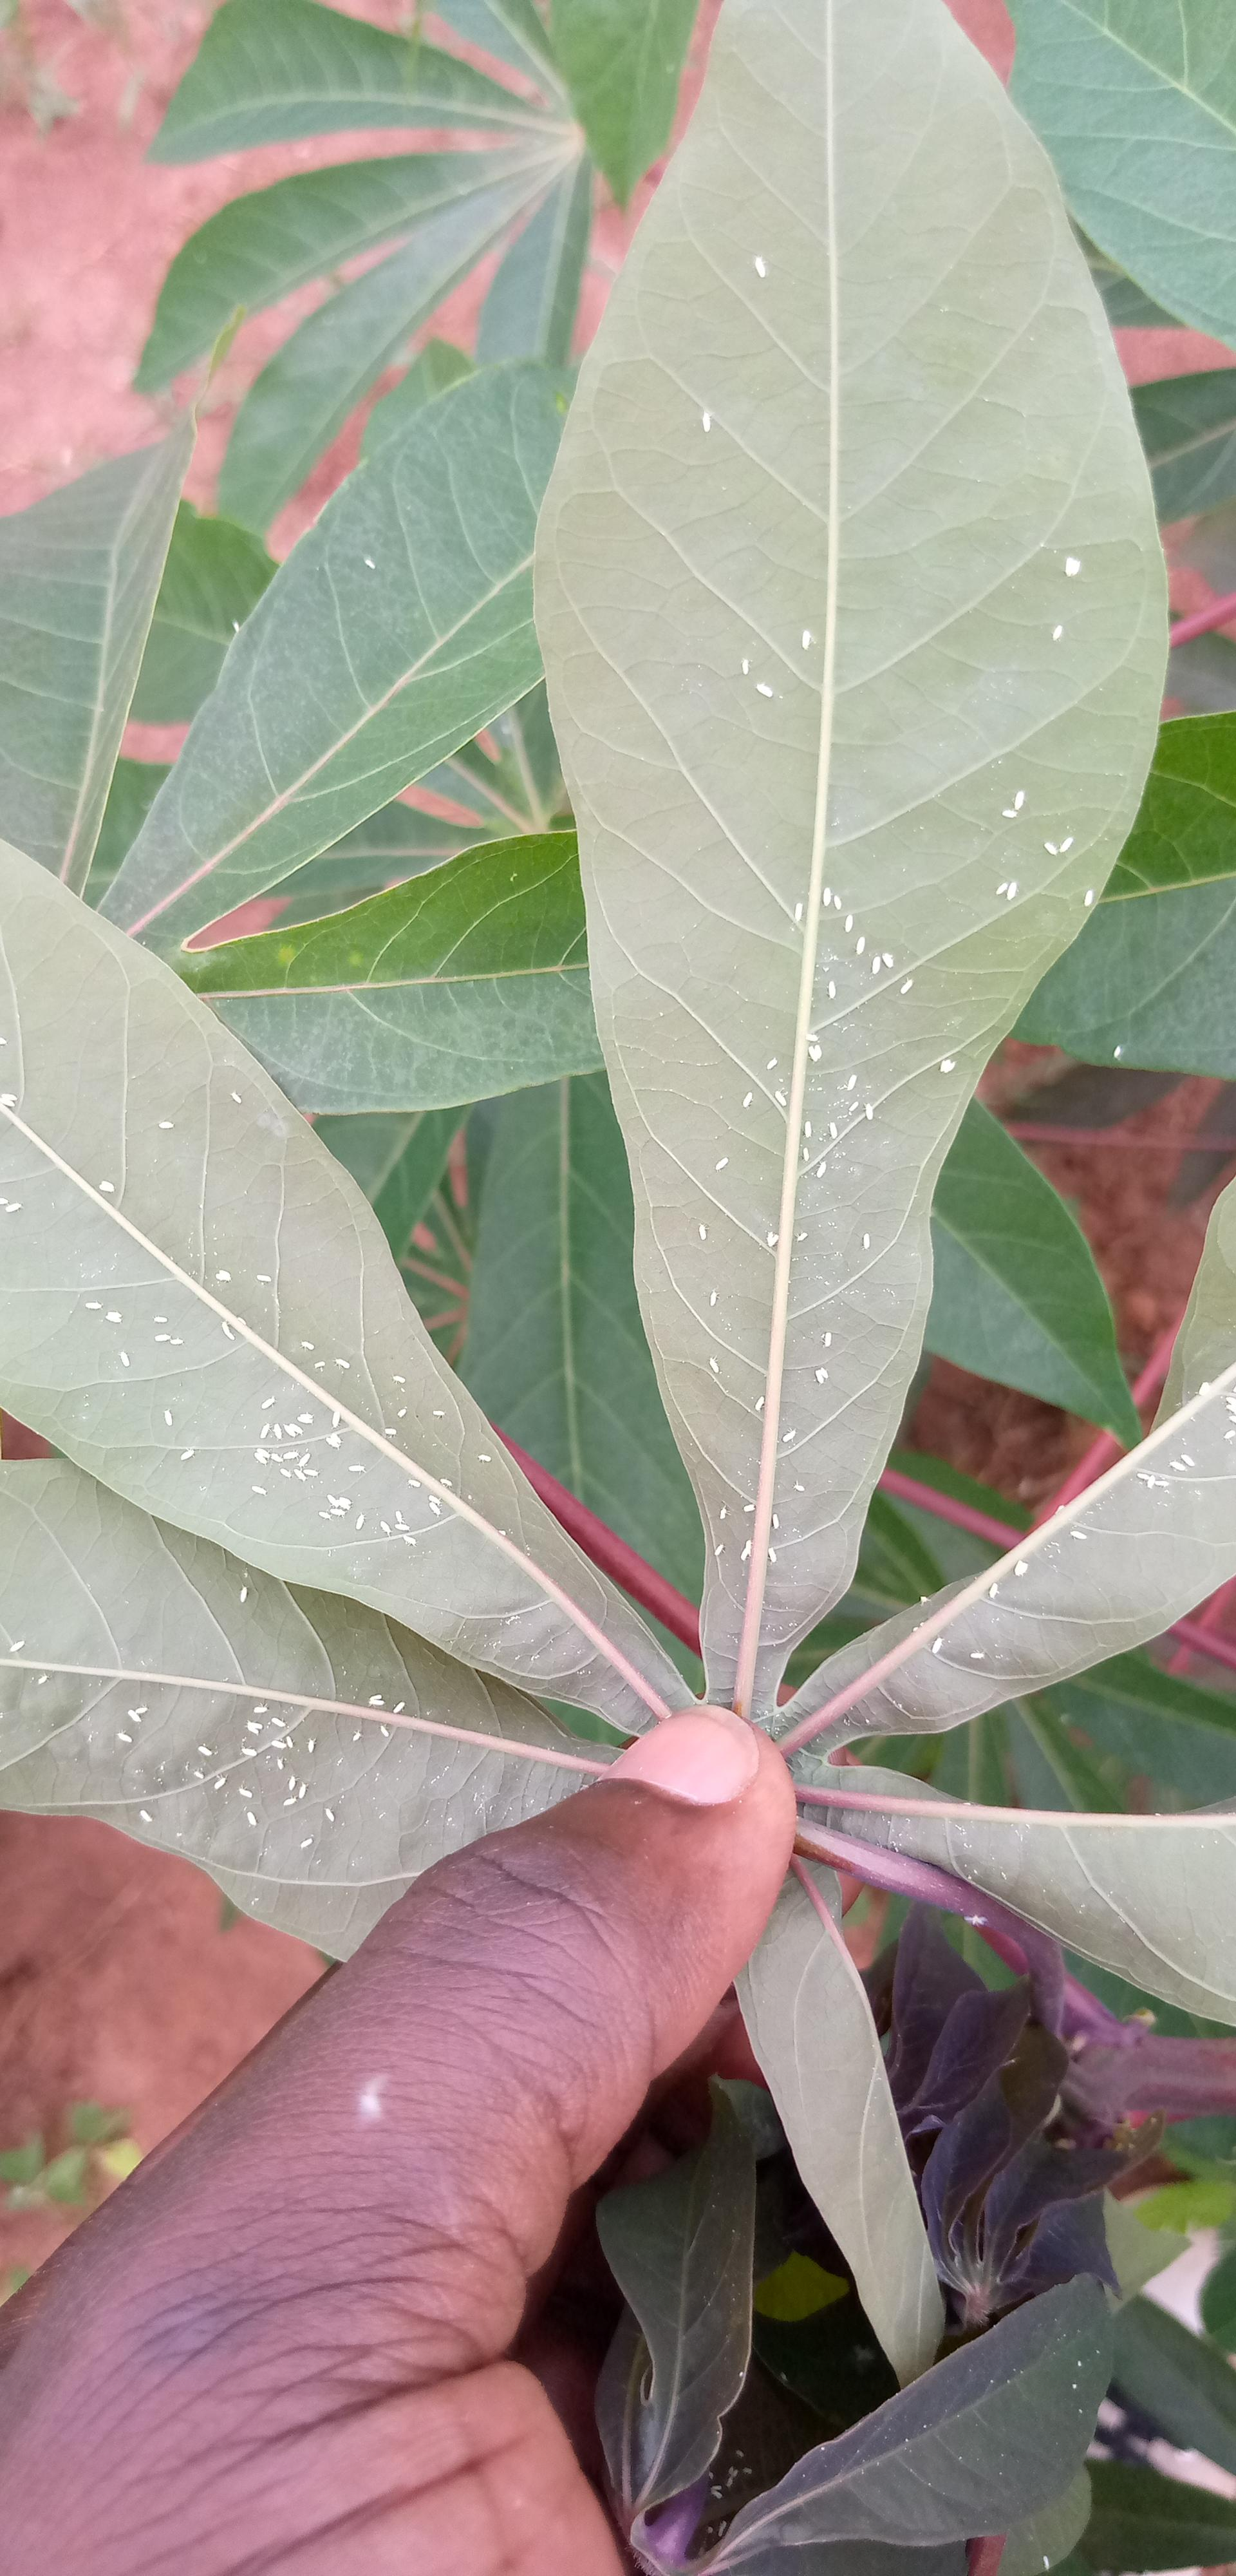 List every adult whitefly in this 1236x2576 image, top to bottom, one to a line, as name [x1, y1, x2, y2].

whitefly [753, 254, 770, 280]
whitefly [699, 409, 714, 435]
whitefly [362, 555, 378, 571]
whitefly [1065, 557, 1073, 580]
whitefly [1072, 560, 1081, 578]
whitefly [227, 620, 243, 634]
whitefly [1051, 621, 1063, 643]
whitefly [800, 627, 812, 651]
whitefly [739, 657, 751, 676]
whitefly [754, 683, 774, 699]
whitefly [1013, 787, 1025, 811]
whitefly [1000, 809, 1019, 820]
whitefly [1060, 836, 1074, 855]
whitefly [1043, 841, 1058, 858]
whitefly [993, 880, 1009, 897]
whitefly [1005, 881, 1018, 902]
whitefly [822, 884, 832, 909]
whitefly [1083, 887, 1094, 909]
whitefly [832, 894, 843, 912]
whitefly [791, 899, 805, 923]
whitefly [843, 912, 855, 934]
whitefly [855, 934, 867, 956]
whitefly [882, 951, 897, 970]
whitefly [870, 954, 882, 976]
whitefly [898, 978, 914, 996]
whitefly [826, 979, 839, 1001]
whitefly [804, 1032, 821, 1043]
whitefly [1, 1036, 8, 1047]
whitefly [1112, 1042, 1125, 1061]
whitefly [814, 1043, 824, 1060]
whitefly [807, 1045, 818, 1063]
whitefly [763, 1056, 780, 1073]
whitefly [944, 1057, 957, 1075]
whitefly [939, 1058, 945, 1074]
whitefly [845, 1072, 861, 1092]
whitefly [772, 1088, 789, 1108]
whitefly [740, 1089, 754, 1110]
whitefly [229, 1090, 244, 1106]
whitefly [1, 1093, 19, 1102]
whitefly [1, 1097, 16, 1108]
whitefly [847, 1100, 861, 1113]
whitefly [865, 1101, 875, 1122]
whitefly [803, 1119, 814, 1139]
whitefly [155, 1120, 176, 1131]
whitefly [828, 1121, 839, 1140]
whitefly [801, 1146, 810, 1162]
whitefly [713, 1154, 731, 1173]
whitefly [816, 1158, 828, 1180]
whitefly [100, 1180, 116, 1189]
whitefly [99, 1185, 115, 1193]
whitefly [1, 1197, 10, 1207]
whitefly [5, 1201, 23, 1215]
whitefly [697, 1223, 709, 1242]
whitefly [795, 1229, 810, 1244]
whitefly [765, 1229, 774, 1247]
whitefly [861, 1231, 872, 1252]
whitefly [771, 1233, 779, 1247]
whitefly [218, 1269, 231, 1277]
whitefly [255, 1273, 274, 1284]
whitefly [215, 1273, 232, 1282]
whitefly [707, 1289, 718, 1309]
whitefly [84, 1300, 104, 1311]
whitefly [105, 1310, 123, 1318]
whitefly [151, 1314, 169, 1324]
whitefly [104, 1315, 123, 1325]
whitefly [220, 1320, 232, 1332]
whitefly [823, 1329, 834, 1349]
whitefly [223, 1331, 237, 1342]
whitefly [153, 1332, 172, 1343]
whitefly [169, 1337, 185, 1347]
whitefly [299, 1338, 317, 1352]
whitefly [118, 1349, 133, 1369]
whitefly [707, 1355, 720, 1375]
whitefly [333, 1356, 351, 1371]
whitefly [313, 1359, 327, 1370]
whitefly [819, 1367, 830, 1379]
whitefly [814, 1367, 825, 1385]
whitefly [390, 1374, 407, 1385]
whitefly [1196, 1378, 1212, 1397]
whitefly [754, 1394, 767, 1413]
whitefly [259, 1396, 277, 1410]
whitefly [1224, 1396, 1236, 1404]
whitefly [1225, 1404, 1236, 1413]
whitefly [395, 1406, 407, 1420]
whitefly [163, 1408, 174, 1428]
whitefly [430, 1408, 446, 1419]
whitefly [330, 1410, 342, 1429]
whitefly [299, 1412, 314, 1419]
whitefly [1228, 1414, 1236, 1425]
whitefly [295, 1417, 315, 1426]
whitefly [259, 1421, 271, 1439]
whitefly [273, 1421, 285, 1441]
whitefly [288, 1423, 304, 1436]
whitefly [283, 1423, 297, 1438]
whitefly [383, 1426, 399, 1437]
whitefly [780, 1426, 798, 1444]
whitefly [1222, 1428, 1236, 1441]
whitefly [329, 1432, 344, 1444]
whitefly [324, 1437, 341, 1450]
whitefly [179, 1447, 196, 1463]
whitefly [256, 1447, 271, 1459]
whitefly [282, 1450, 301, 1462]
whitefly [297, 1451, 312, 1468]
whitefly [252, 1452, 267, 1466]
whitefly [270, 1452, 283, 1464]
whitefly [477, 1452, 492, 1464]
whitefly [1179, 1452, 1196, 1468]
whitefly [1168, 1459, 1186, 1472]
whitefly [346, 1461, 367, 1475]
whitefly [279, 1466, 292, 1479]
whitefly [294, 1466, 307, 1483]
whitefly [303, 1467, 320, 1478]
whitefly [1135, 1471, 1150, 1481]
whitefly [1146, 1474, 1156, 1490]
whitefly [436, 1476, 456, 1490]
whitefly [407, 1477, 422, 1488]
whitefly [1154, 1479, 1170, 1488]
whitefly [792, 1482, 807, 1494]
whitefly [250, 1484, 268, 1497]
whitefly [326, 1492, 338, 1509]
whitefly [427, 1493, 442, 1506]
whitefly [338, 1497, 352, 1505]
whitefly [428, 1501, 442, 1517]
whitefly [339, 1502, 352, 1511]
whitefly [741, 1503, 758, 1513]
whitefly [718, 1505, 729, 1521]
whitefly [329, 1508, 346, 1519]
whitefly [394, 1508, 404, 1524]
whitefly [317, 1510, 332, 1521]
whitefly [353, 1511, 366, 1531]
whitefly [771, 1512, 781, 1531]
whitefly [379, 1519, 393, 1537]
whitefly [393, 1522, 412, 1532]
whitefly [1069, 1528, 1089, 1541]
whitefly [402, 1534, 418, 1547]
whitefly [744, 1539, 753, 1548]
whitefly [713, 1541, 726, 1558]
whitefly [767, 1545, 779, 1565]
whitefly [740, 1548, 751, 1562]
whitefly [1013, 1559, 1023, 1578]
whitefly [1020, 1560, 1029, 1577]
whitefly [986, 1580, 998, 1601]
whitefly [238, 1585, 250, 1605]
whitefly [918, 1594, 931, 1605]
whitefly [930, 1636, 944, 1656]
whitefly [7, 1638, 28, 1655]
whitefly [968, 1650, 986, 1660]
whitefly [36, 1672, 50, 1686]
whitefly [368, 1692, 383, 1701]
whitefly [389, 1699, 406, 1714]
whitefly [368, 1700, 386, 1707]
whitefly [135, 1704, 150, 1714]
whitefly [252, 1704, 269, 1715]
whitefly [126, 1708, 142, 1725]
whitefly [270, 1716, 288, 1730]
whitefly [245, 1719, 264, 1730]
whitefly [379, 1724, 391, 1739]
whitefly [247, 1726, 260, 1736]
whitefly [351, 1727, 361, 1743]
whitefly [115, 1732, 134, 1745]
whitefly [285, 1735, 295, 1750]
whitefly [306, 1737, 318, 1756]
whitefly [270, 1739, 287, 1750]
whitefly [197, 1744, 216, 1757]
whitefly [240, 1746, 258, 1758]
whitefly [276, 1756, 286, 1773]
whitefly [192, 1769, 205, 1781]
whitefly [287, 1774, 297, 1793]
whitefly [212, 1775, 228, 1791]
whitefly [298, 1780, 308, 1801]
whitefly [238, 1786, 255, 1801]
whitefly [281, 1796, 297, 1808]
whitefly [324, 1806, 337, 1824]
whitefly [139, 1808, 154, 1825]
whitefly [246, 1810, 259, 1828]
whitefly [299, 1836, 315, 1851]
whitefly [962, 1912, 989, 1928]
whitefly [735, 2449, 746, 2459]
whitefly [742, 2466, 754, 2476]
whitefly [731, 2468, 738, 2477]
whitefly [726, 2477, 735, 2488]
whitefly [710, 2485, 723, 2491]
whitefly [711, 2489, 726, 2501]
whitefly [719, 2519, 727, 2527]
whitefly [716, 2526, 726, 2538]